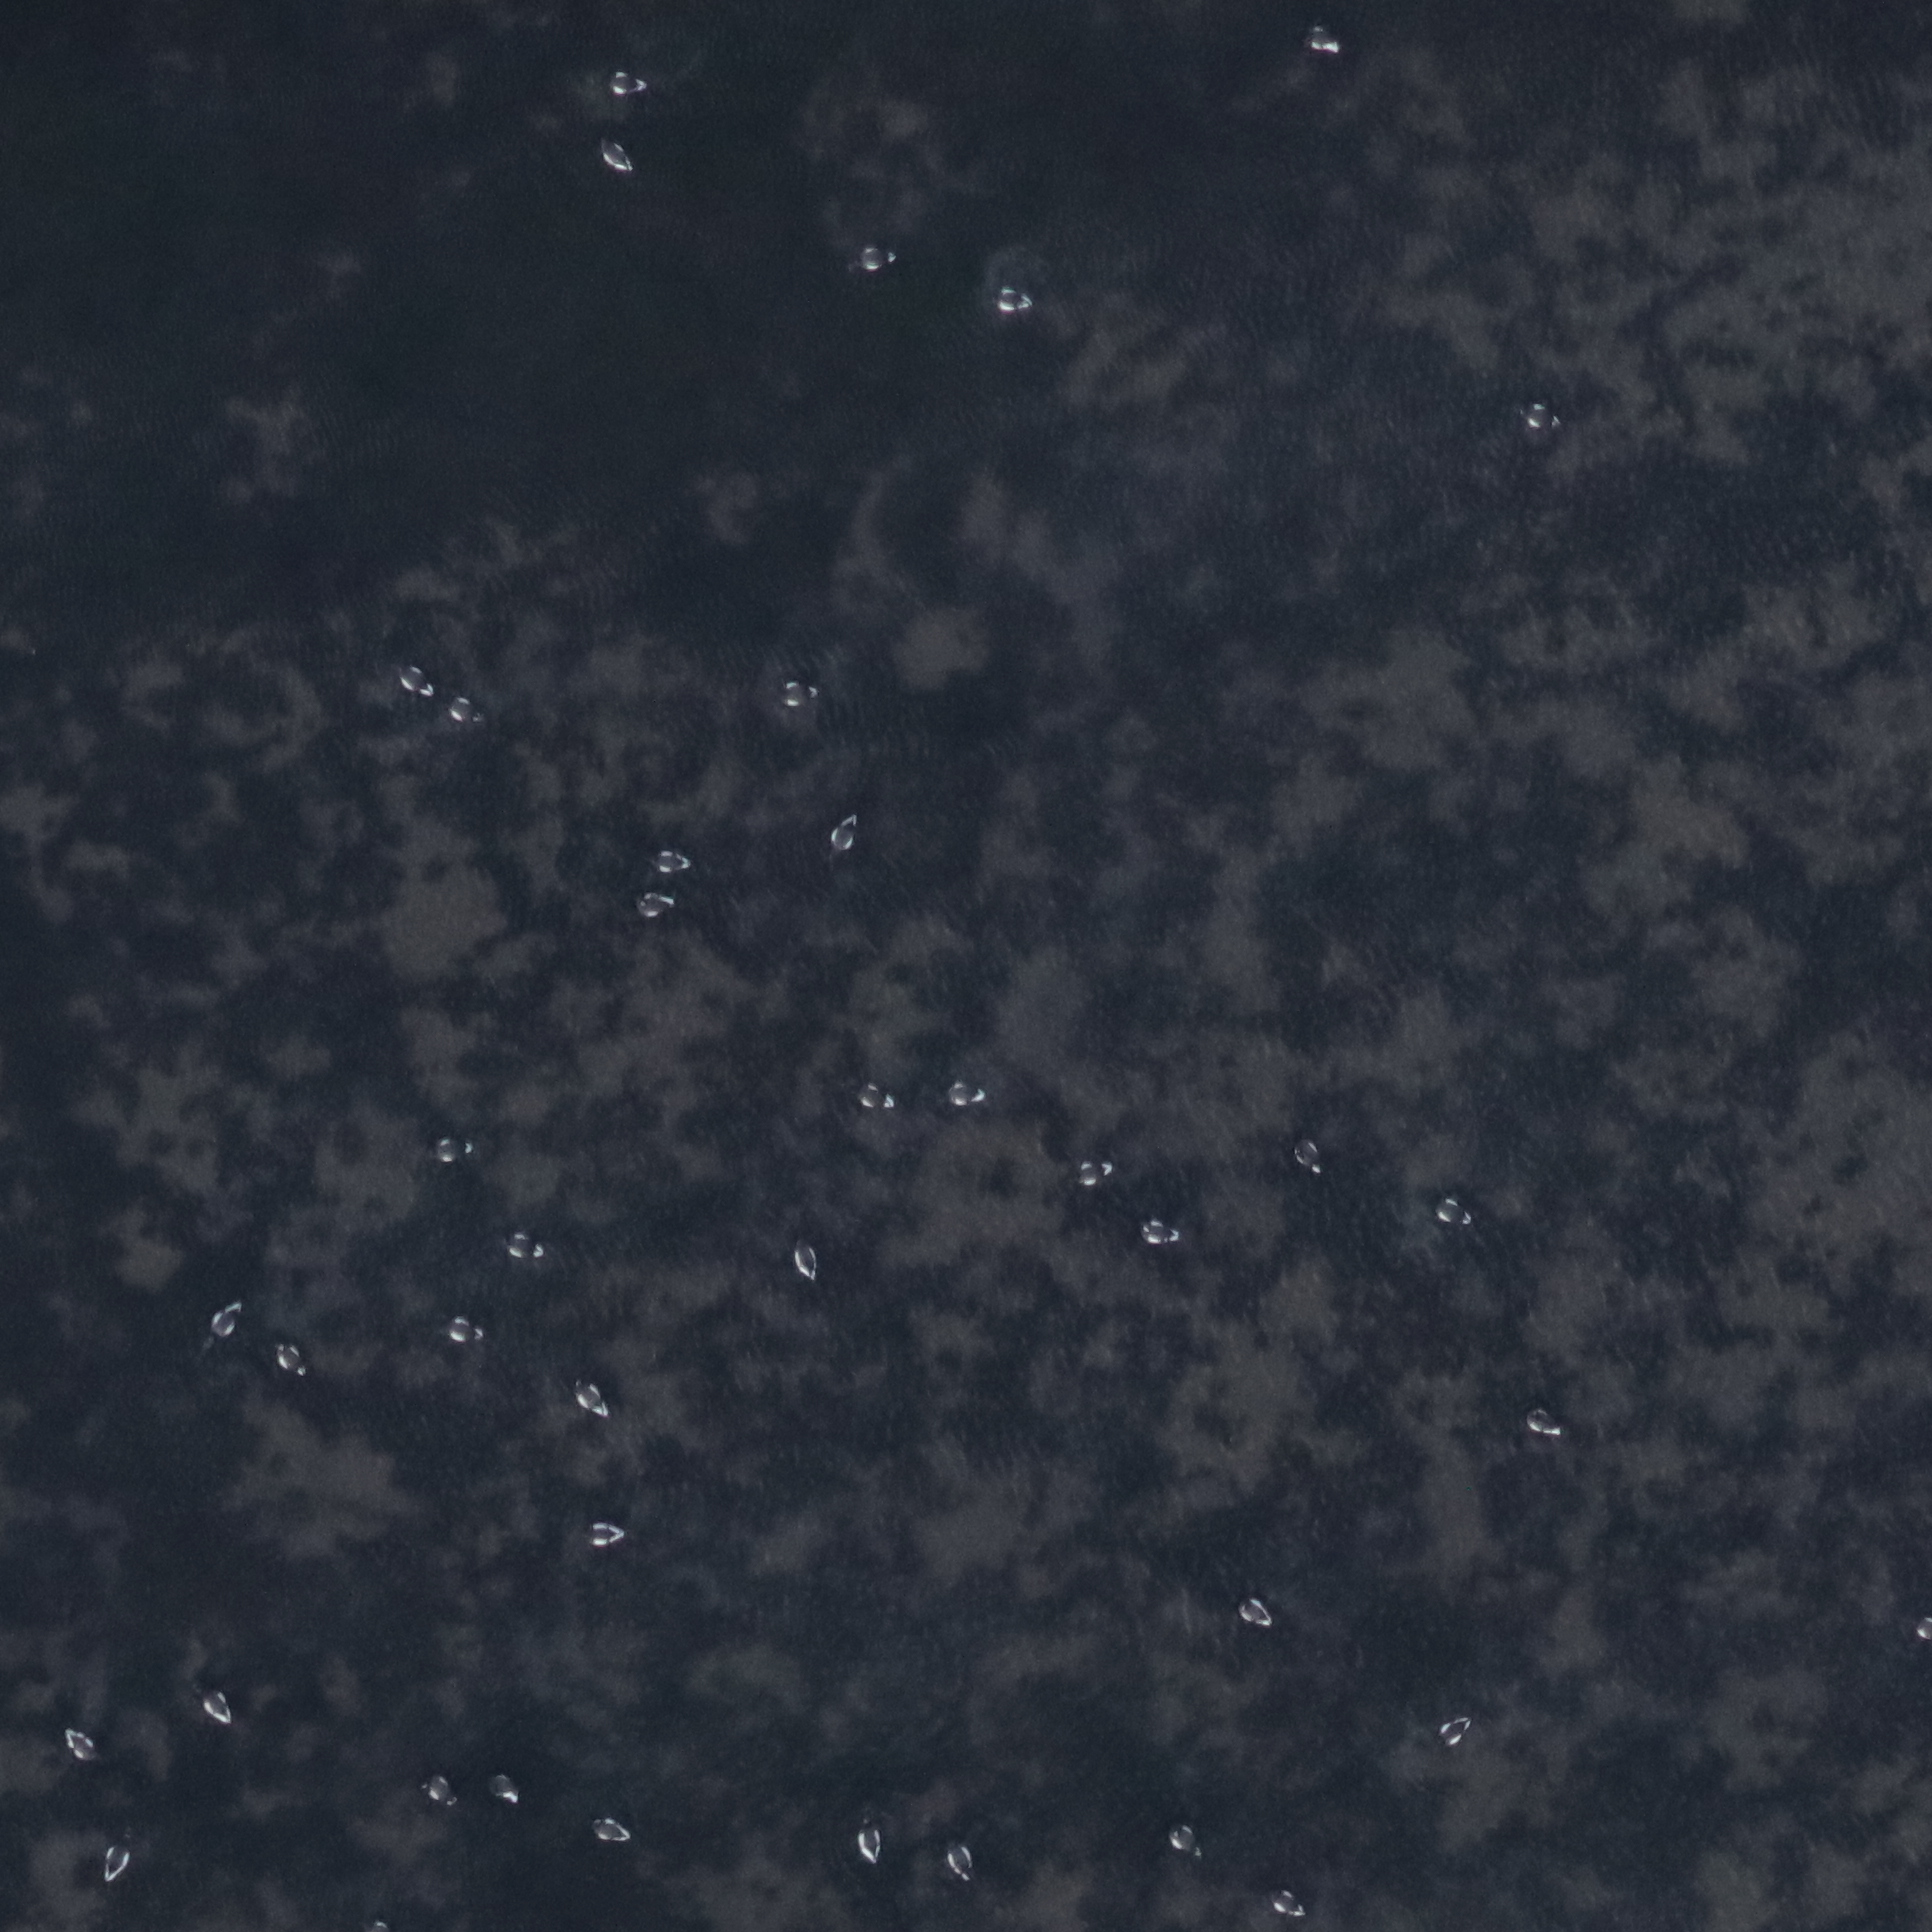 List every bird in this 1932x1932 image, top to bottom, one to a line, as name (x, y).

brant (1322, 41)
brant (623, 84)
brant (615, 154)
brant (873, 258)
brant (1011, 299)
brant (1540, 416)
brant (414, 680)
brant (797, 693)
brant (462, 710)
brant (842, 835)
brant (669, 862)
brant (653, 905)
brant (962, 1095)
brant (873, 1097)
brant (450, 1150)
brant (1306, 1154)
brant (1091, 1173)
brant (1452, 1212)
brant (1159, 1232)
brant (521, 1245)
brant (806, 1258)
brant (223, 1324)
brant (462, 1330)
brant (290, 1358)
brant (592, 1396)
brant (1542, 1423)
brant (605, 1534)
brant (1253, 1612)
brant (1929, 1629)
brant (216, 1704)
brant (1453, 1731)
brant (82, 1746)
brant (501, 1788)
brant (440, 1789)
brant (608, 1830)
brant (1186, 1838)
brant (869, 1839)
brant (114, 1859)
brant (959, 1860)
brant (1285, 1904)